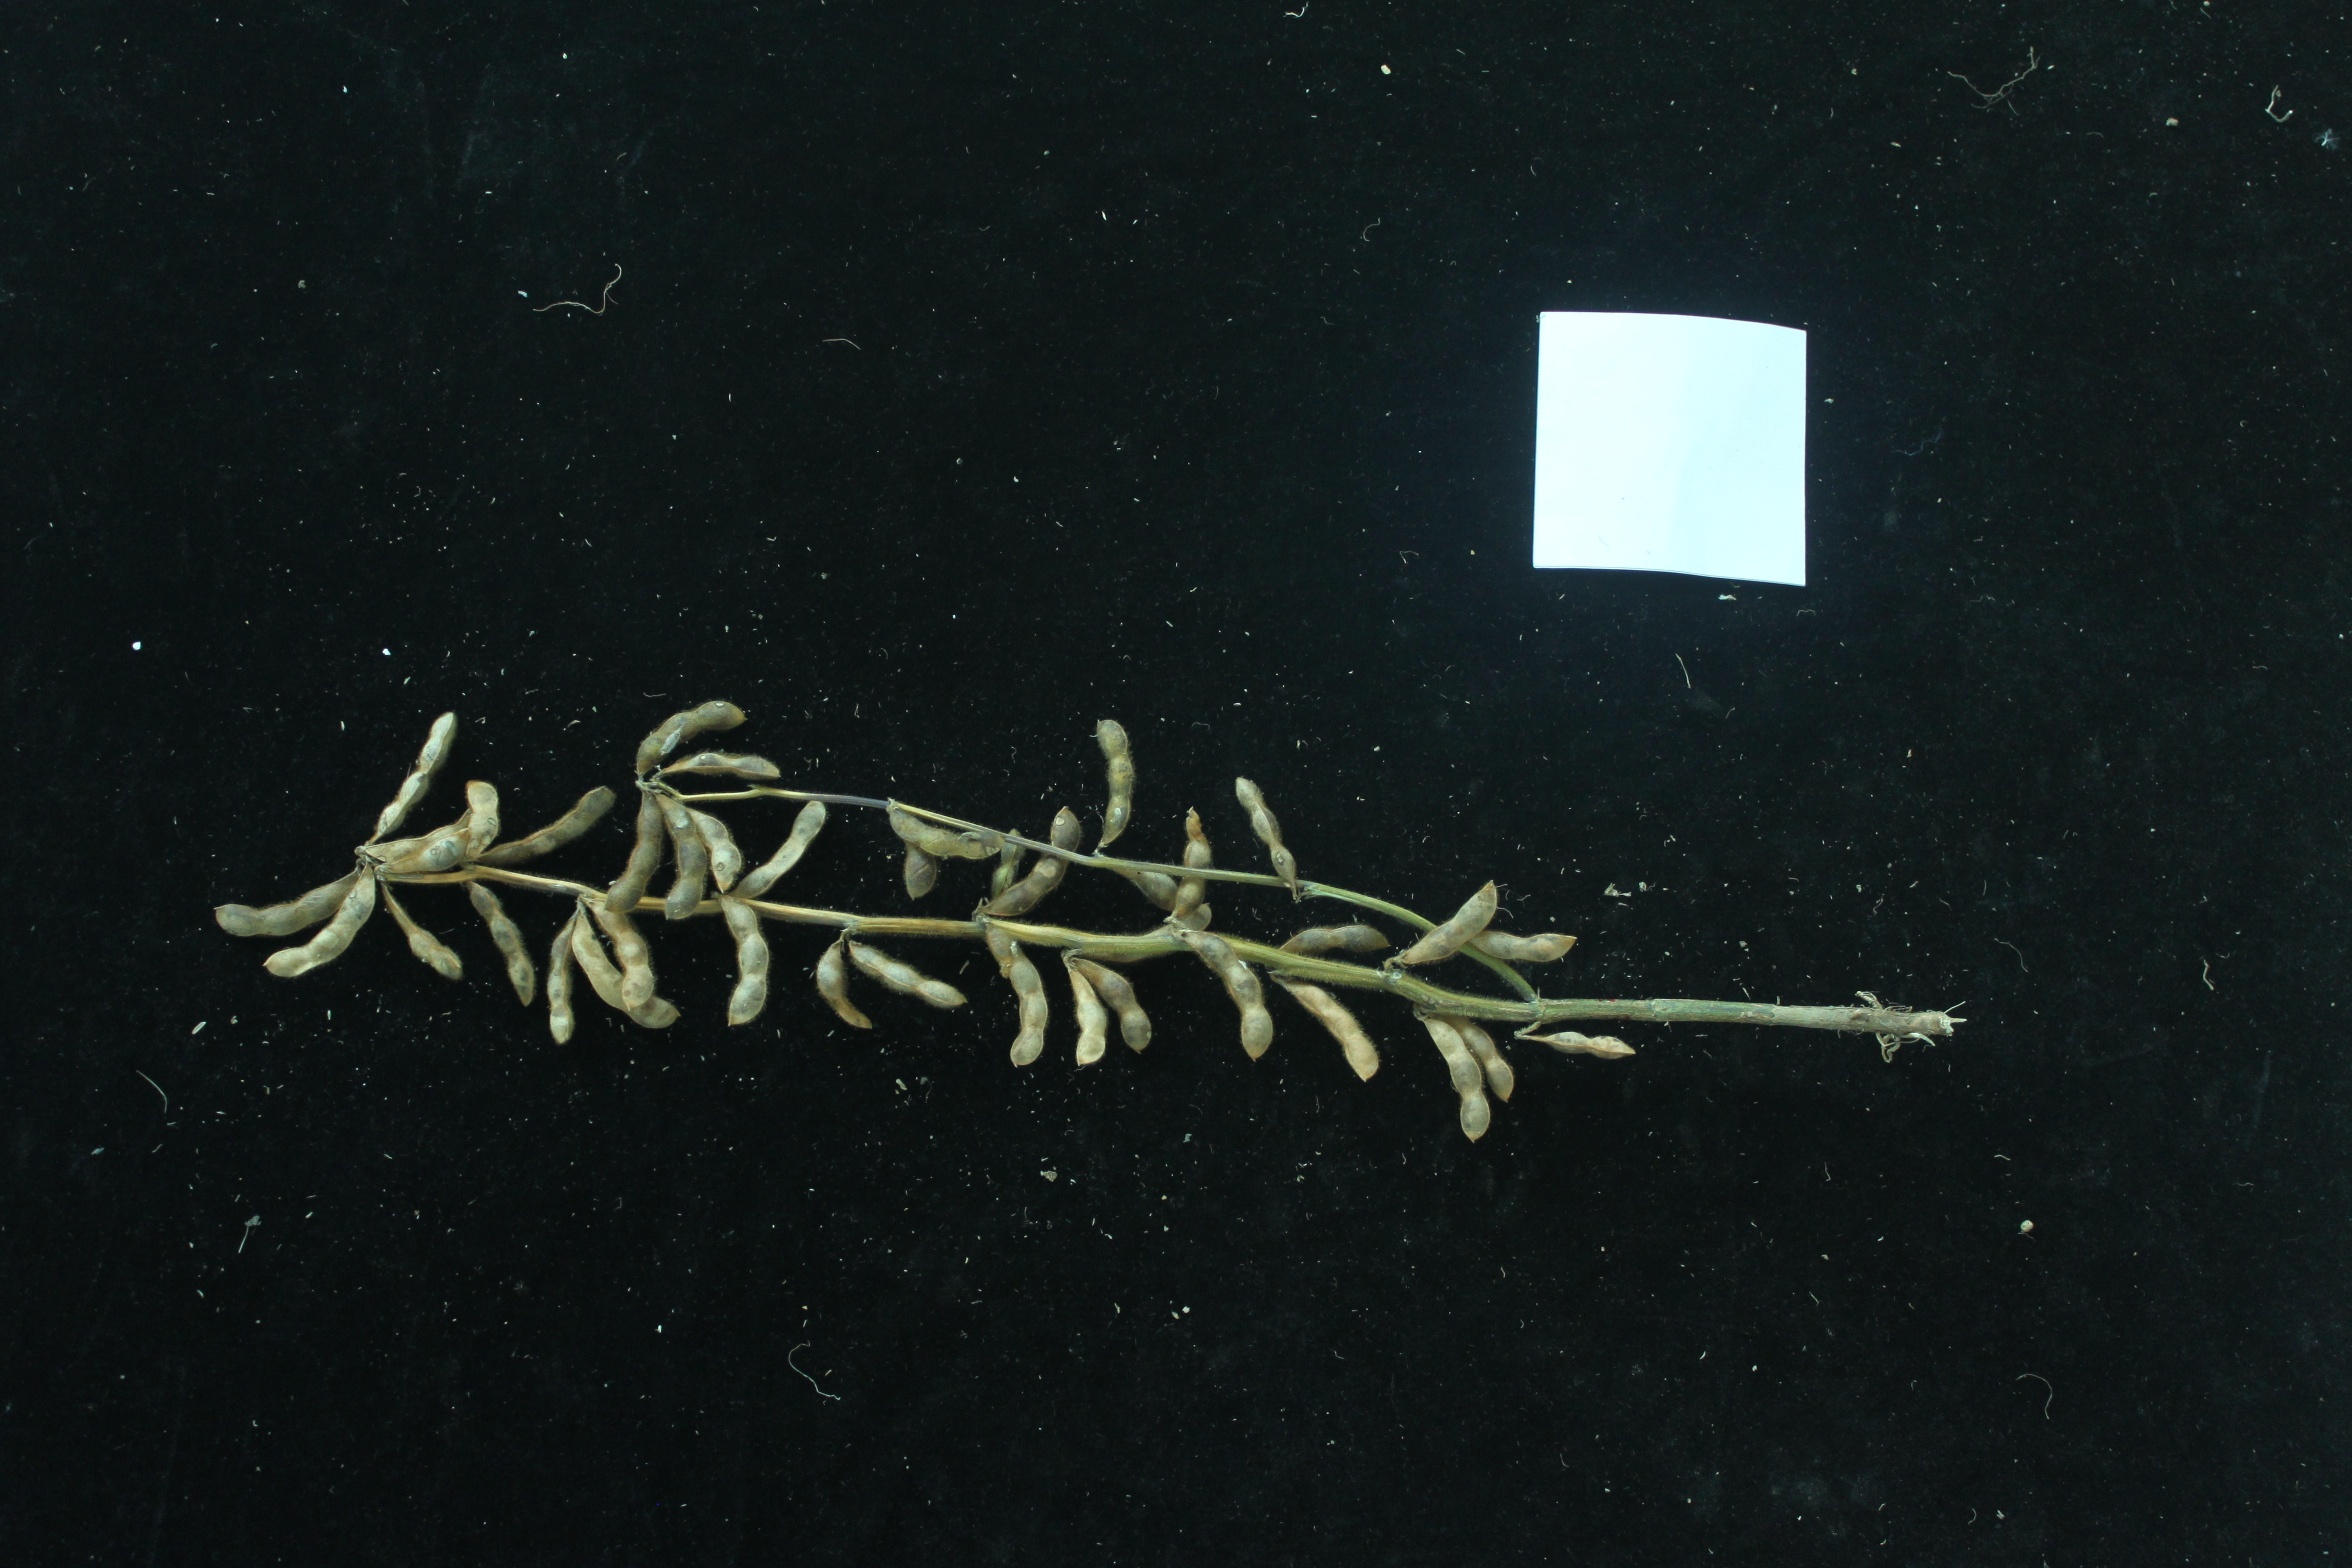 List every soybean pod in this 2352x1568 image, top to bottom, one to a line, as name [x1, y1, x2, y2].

soybean pod [636, 703, 745, 783]
soybean pod [367, 711, 456, 843]
soybean pod [1096, 718, 1135, 850]
soybean pod [650, 753, 781, 782]
soybean pod [1235, 777, 1295, 883]
soybean pod [479, 787, 614, 866]
soybean pod [605, 792, 663, 909]
soybean pod [655, 796, 707, 920]
soybean pod [731, 800, 825, 899]
soybean pod [1173, 806, 1212, 918]
soybean pod [973, 807, 1082, 917]
soybean pod [688, 808, 741, 894]
soybean pod [888, 808, 1002, 862]
soybean pod [903, 844, 939, 898]
soybean pod [262, 864, 375, 978]
soybean pod [214, 866, 361, 938]
soybean pod [1389, 879, 1498, 965]
soybean pod [380, 883, 462, 981]
soybean pod [467, 883, 534, 1007]
soybean pod [716, 896, 770, 1027]
soybean pod [583, 897, 655, 1011]
soybean pod [570, 898, 681, 1029]
soybean pod [546, 911, 576, 1045]
soybean pod [1281, 925, 1390, 957]
soybean pod [1468, 932, 1578, 963]
soybean pod [815, 933, 873, 1030]
soybean pod [982, 934, 1048, 1066]
soybean pod [1181, 935, 1272, 1062]
soybean pod [847, 941, 969, 1009]
soybean pod [1059, 955, 1107, 1066]
soybean pod [1072, 959, 1153, 1054]
soybean pod [1274, 979, 1379, 1083]
soybean pod [1417, 1017, 1491, 1142]
soybean pod [1443, 1017, 1514, 1103]
soybean pod [1514, 1031, 1635, 1060]